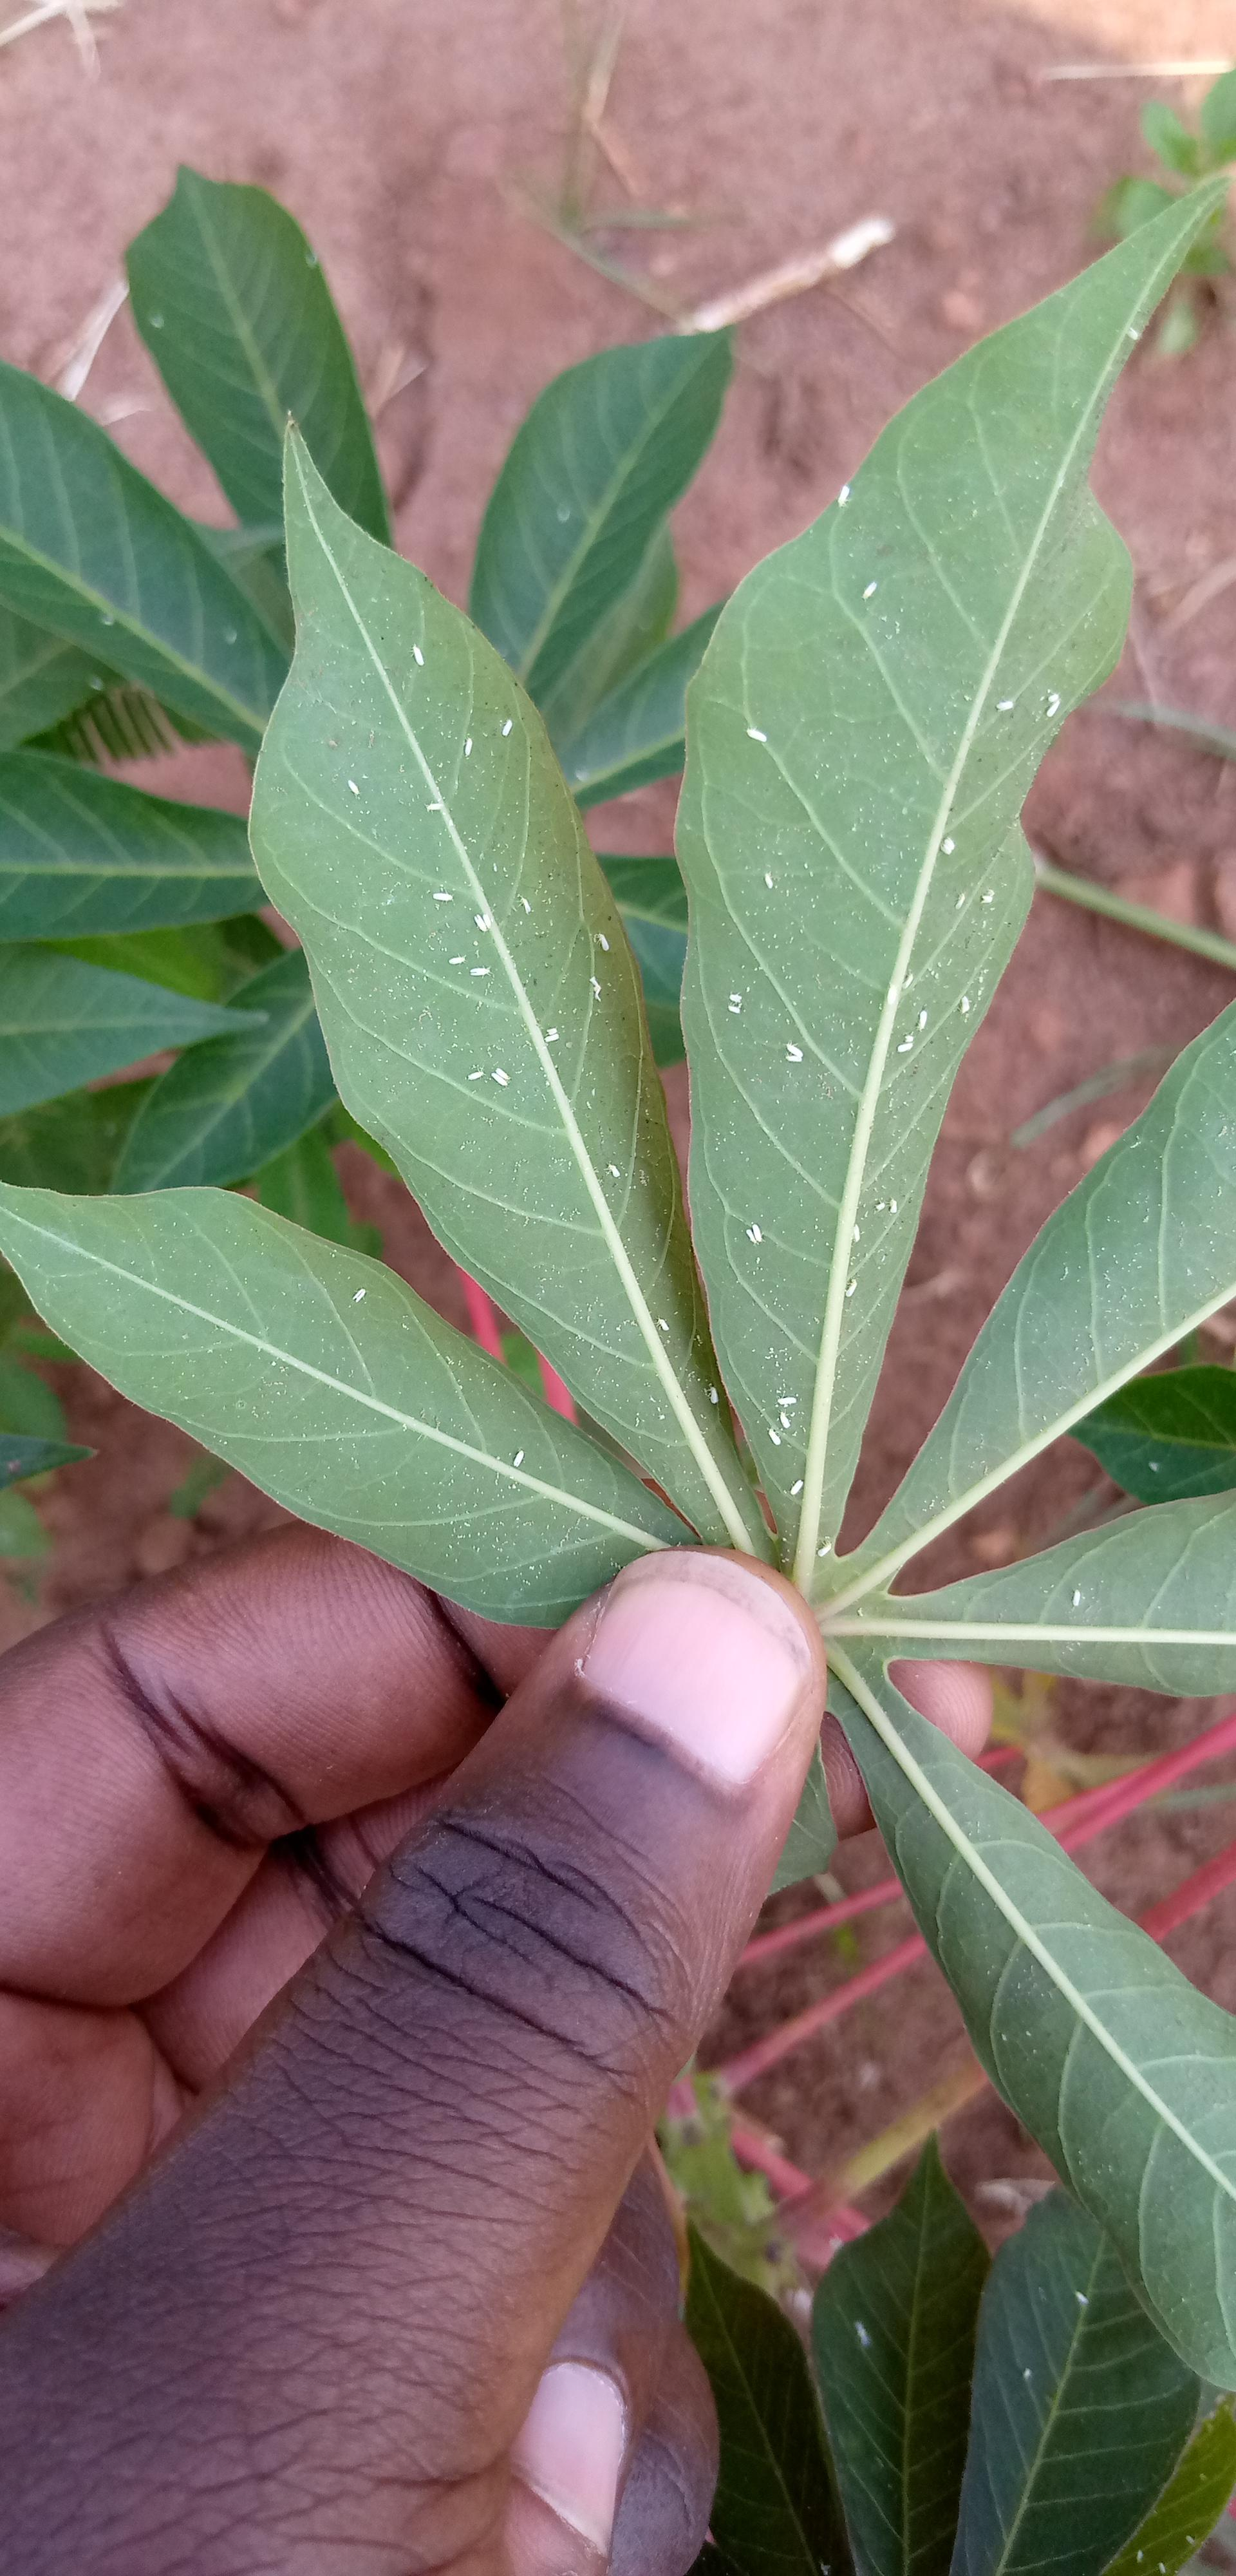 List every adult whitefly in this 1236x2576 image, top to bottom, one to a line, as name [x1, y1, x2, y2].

whitefly [1125, 325, 1140, 342]
whitefly [836, 484, 853, 509]
whitefly [860, 578, 879, 602]
whitefly [410, 643, 427, 668]
whitefly [1047, 693, 1060, 703]
whitefly [994, 699, 1015, 714]
whitefly [1045, 699, 1061, 720]
whitefly [500, 717, 516, 737]
whitefly [745, 725, 769, 745]
whitefly [462, 735, 474, 758]
whitefly [346, 778, 363, 797]
whitefly [424, 801, 443, 812]
whitefly [944, 836, 955, 851]
whitefly [940, 843, 952, 856]
whitefly [763, 870, 775, 890]
whitefly [431, 890, 455, 905]
whitefly [955, 891, 966, 911]
whitefly [979, 895, 993, 905]
whitefly [519, 895, 534, 915]
whitefly [473, 912, 488, 933]
whitefly [482, 913, 492, 930]
whitefly [595, 931, 612, 952]
whitefly [446, 954, 467, 965]
whitefly [468, 966, 492, 978]
whitefly [902, 971, 915, 990]
whitefly [589, 975, 604, 1003]
whitefly [885, 983, 898, 1006]
whitefly [727, 991, 743, 1004]
whitefly [959, 994, 971, 1016]
whitefly [726, 1004, 742, 1014]
whitefly [915, 1008, 930, 1032]
whitefly [546, 1027, 558, 1036]
whitefly [544, 1033, 560, 1044]
whitefly [903, 1034, 914, 1043]
whitefly [785, 1042, 803, 1057]
whitefly [895, 1042, 913, 1054]
whitefly [784, 1054, 803, 1063]
whitefly [494, 1067, 510, 1081]
whitefly [466, 1068, 485, 1081]
whitefly [491, 1072, 509, 1087]
whitefly [606, 1161, 621, 1179]
whitefly [888, 1197, 900, 1215]
whitefly [874, 1198, 886, 1214]
whitefly [852, 1222, 861, 1244]
whitefly [751, 1223, 763, 1243]
whitefly [745, 1227, 758, 1244]
whitefly [843, 1276, 860, 1299]
whitefly [351, 1287, 368, 1303]
whitefly [655, 1314, 673, 1333]
whitefly [706, 1383, 724, 1405]
whitefly [776, 1396, 799, 1406]
whitefly [778, 1409, 792, 1430]
whitefly [766, 1426, 783, 1446]
whitefly [512, 1448, 525, 1468]
whitefly [1147, 1459, 1161, 1474]
whitefly [789, 1478, 805, 1497]
whitefly [816, 1539, 834, 1558]
whitefly [1071, 1587, 1081, 1608]
whitefly [1072, 2288, 1092, 2307]
whitefly [852, 2320, 873, 2348]
whitefly [1020, 2365, 1034, 2382]
whitefly [1184, 2533, 1198, 2547]
whitefly [1134, 2547, 1148, 2566]
whitefly [816, 2560, 834, 2576]
whitefly [1155, 2561, 1170, 2576]